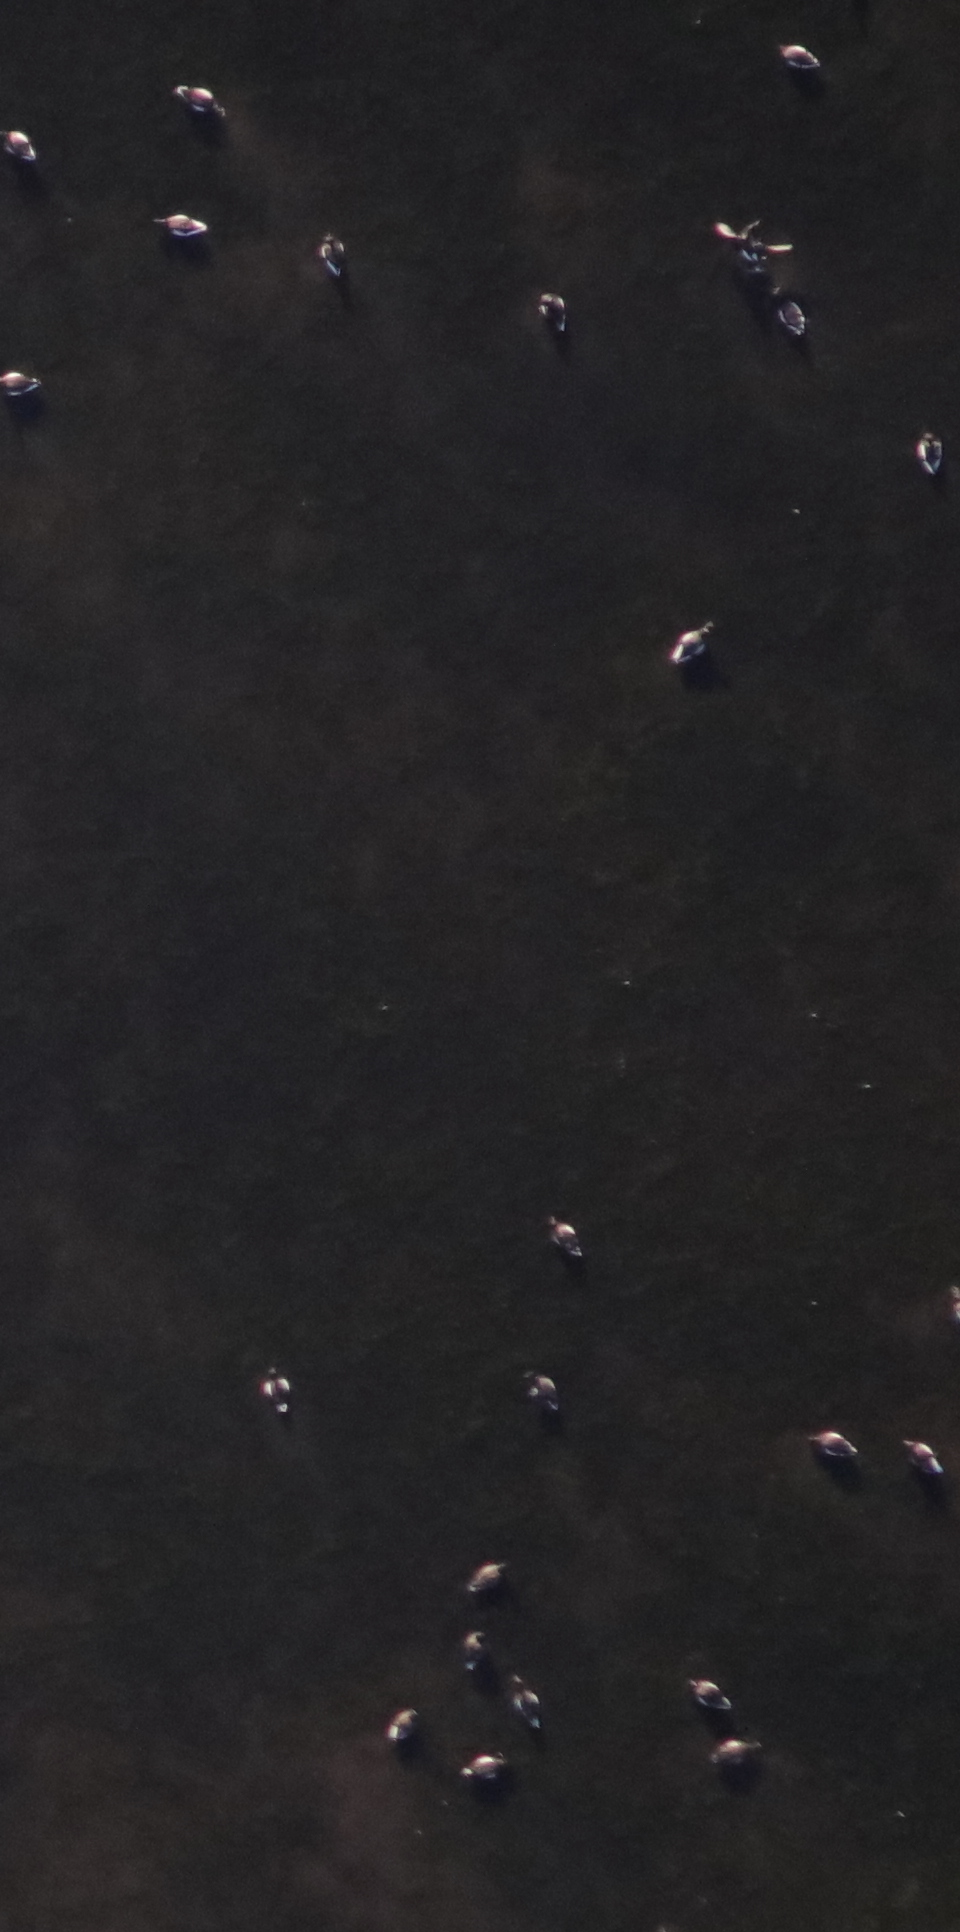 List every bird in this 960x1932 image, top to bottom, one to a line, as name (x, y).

brant (796, 55)
brant (200, 99)
brant (18, 145)
brant (180, 223)
brant (753, 242)
brant (333, 256)
brant (552, 311)
brant (790, 314)
brant (17, 382)
brant (926, 444)
brant (689, 643)
brant (562, 1236)
brant (275, 1392)
brant (543, 1392)
brant (831, 1444)
brant (923, 1456)
brant (484, 1578)
brant (474, 1649)
brant (708, 1693)
brant (526, 1702)
brant (403, 1723)
brant (732, 1753)
brant (483, 1769)